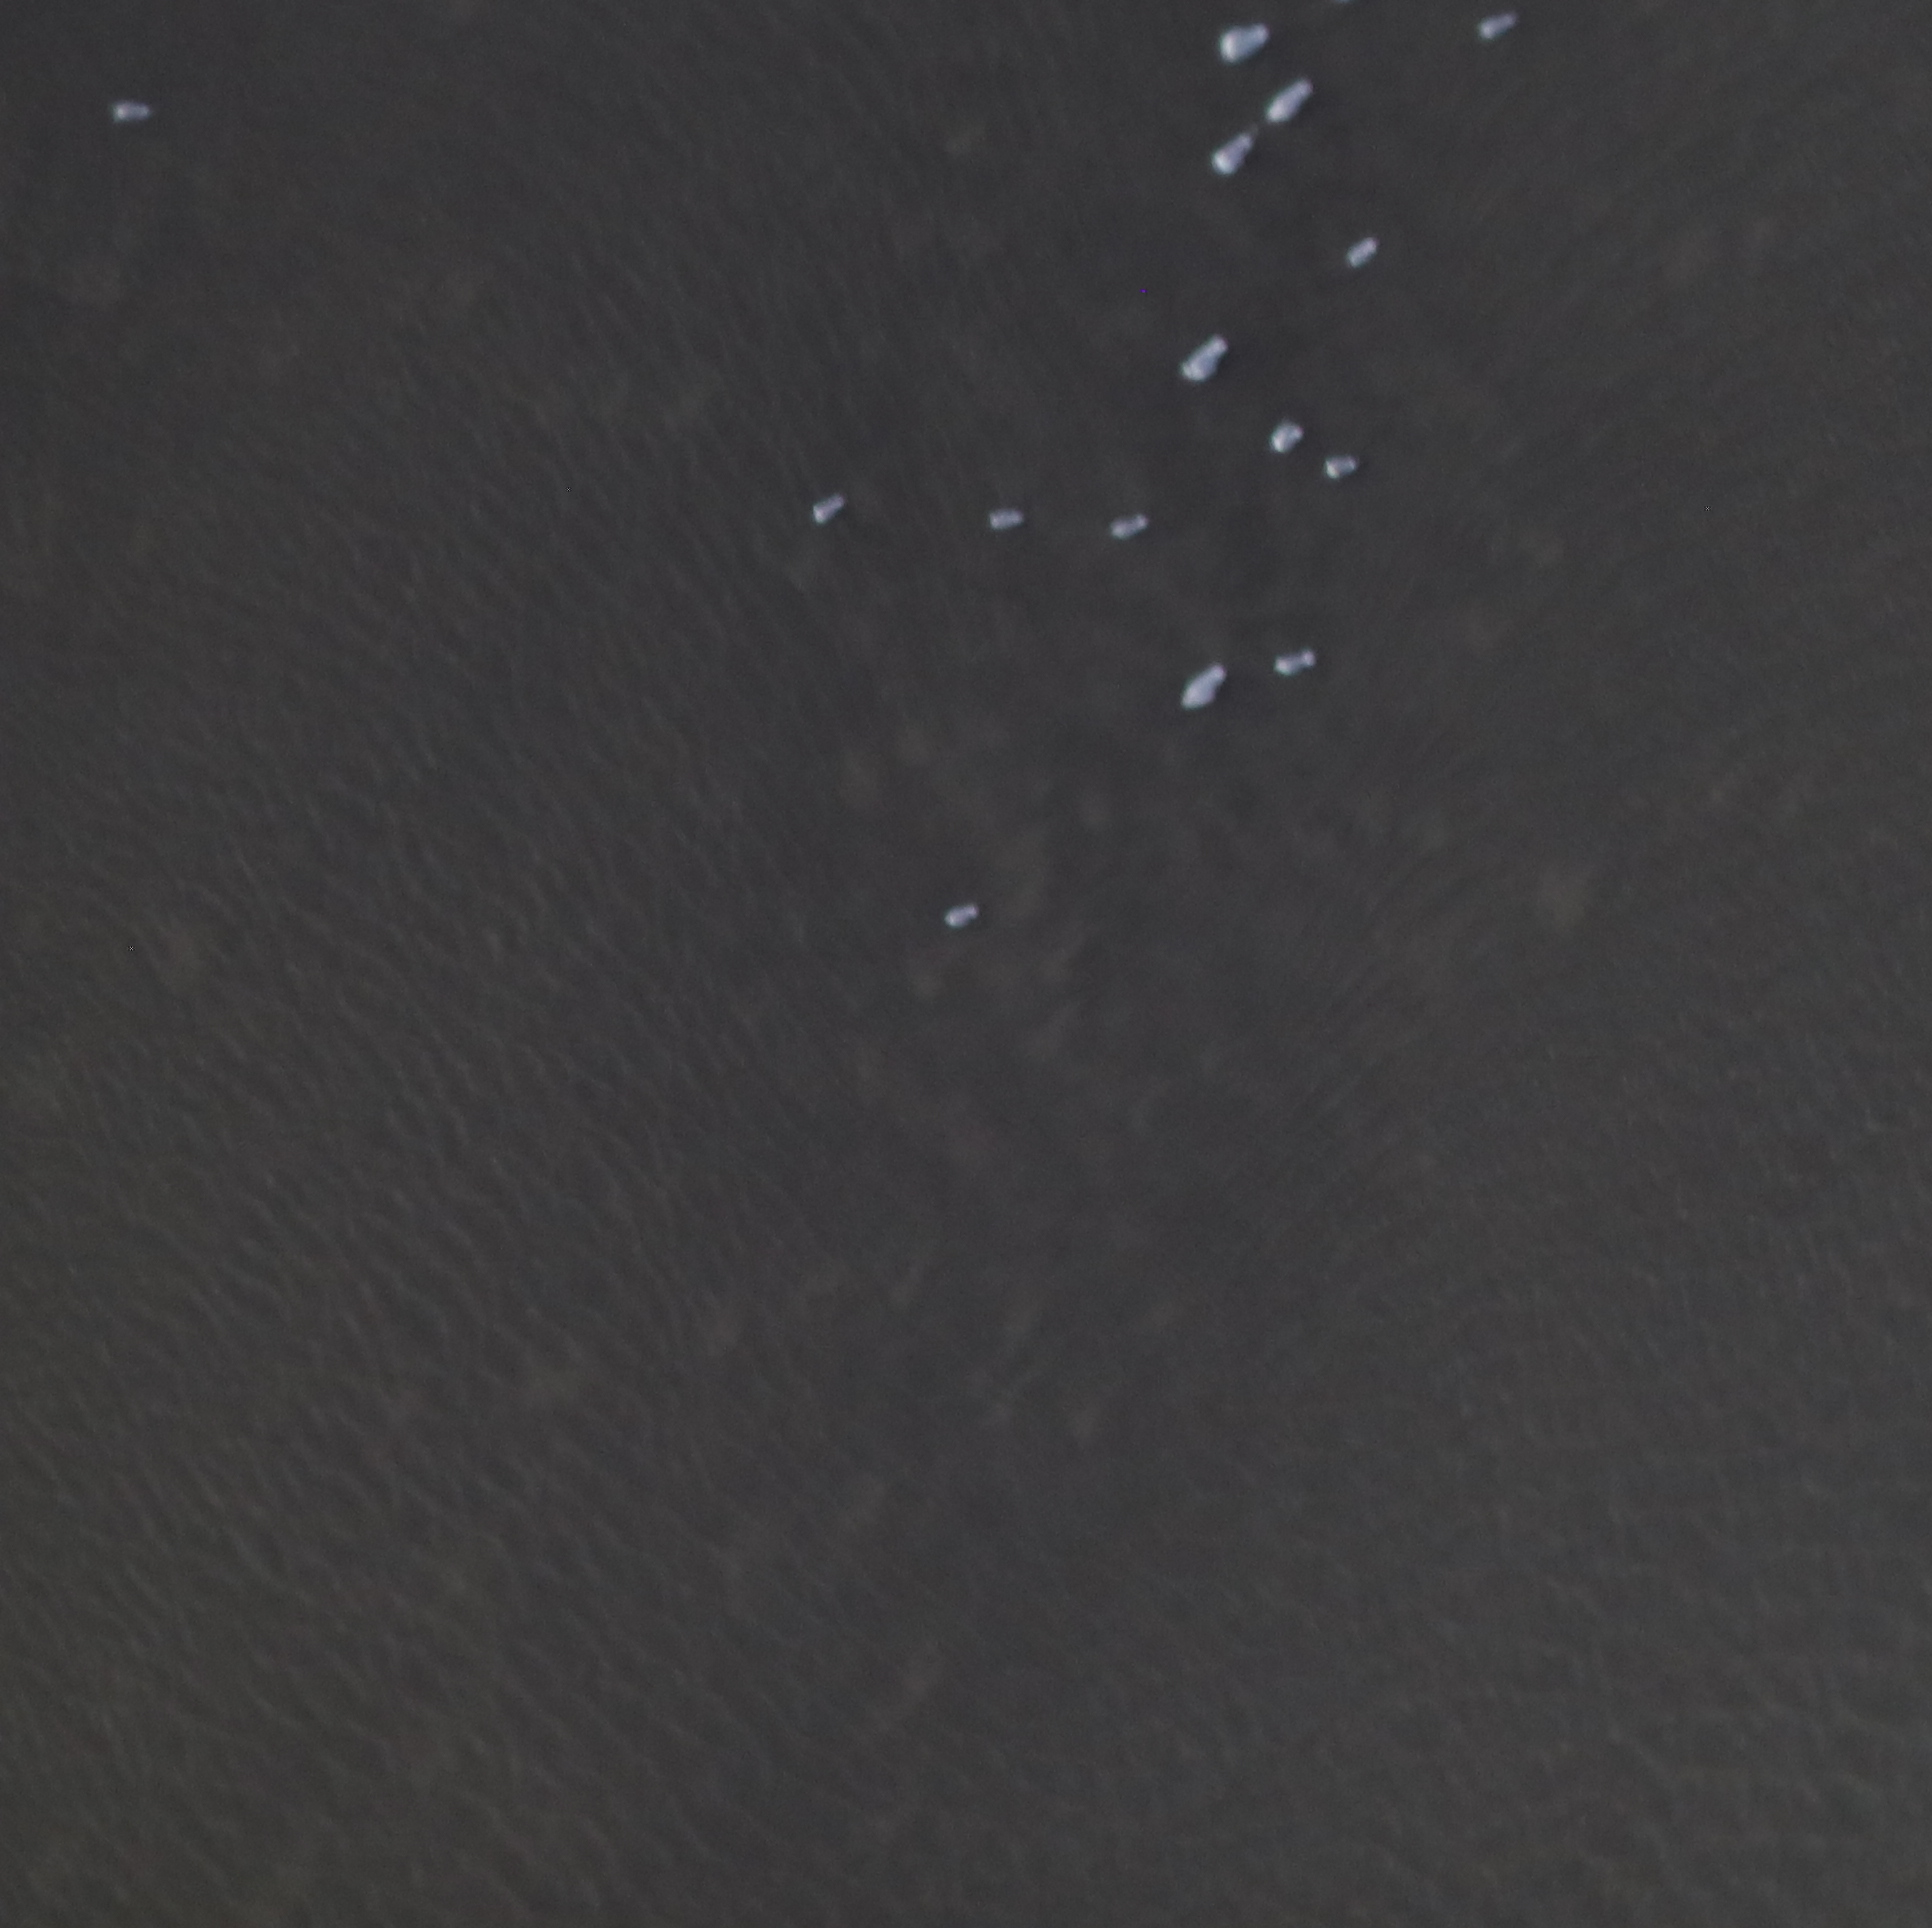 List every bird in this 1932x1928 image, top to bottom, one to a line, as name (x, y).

emperor goose (1496, 27)
emperor goose (1243, 46)
emperor goose (1294, 104)
emperor goose (130, 111)
emperor goose (1230, 155)
emperor goose (1366, 252)
emperor goose (1205, 362)
emperor goose (1285, 437)
emperor goose (1339, 468)
emperor goose (827, 511)
emperor goose (1003, 517)
emperor goose (1133, 528)
emperor goose (1289, 664)
emperor goose (1197, 686)
emperor goose (959, 917)